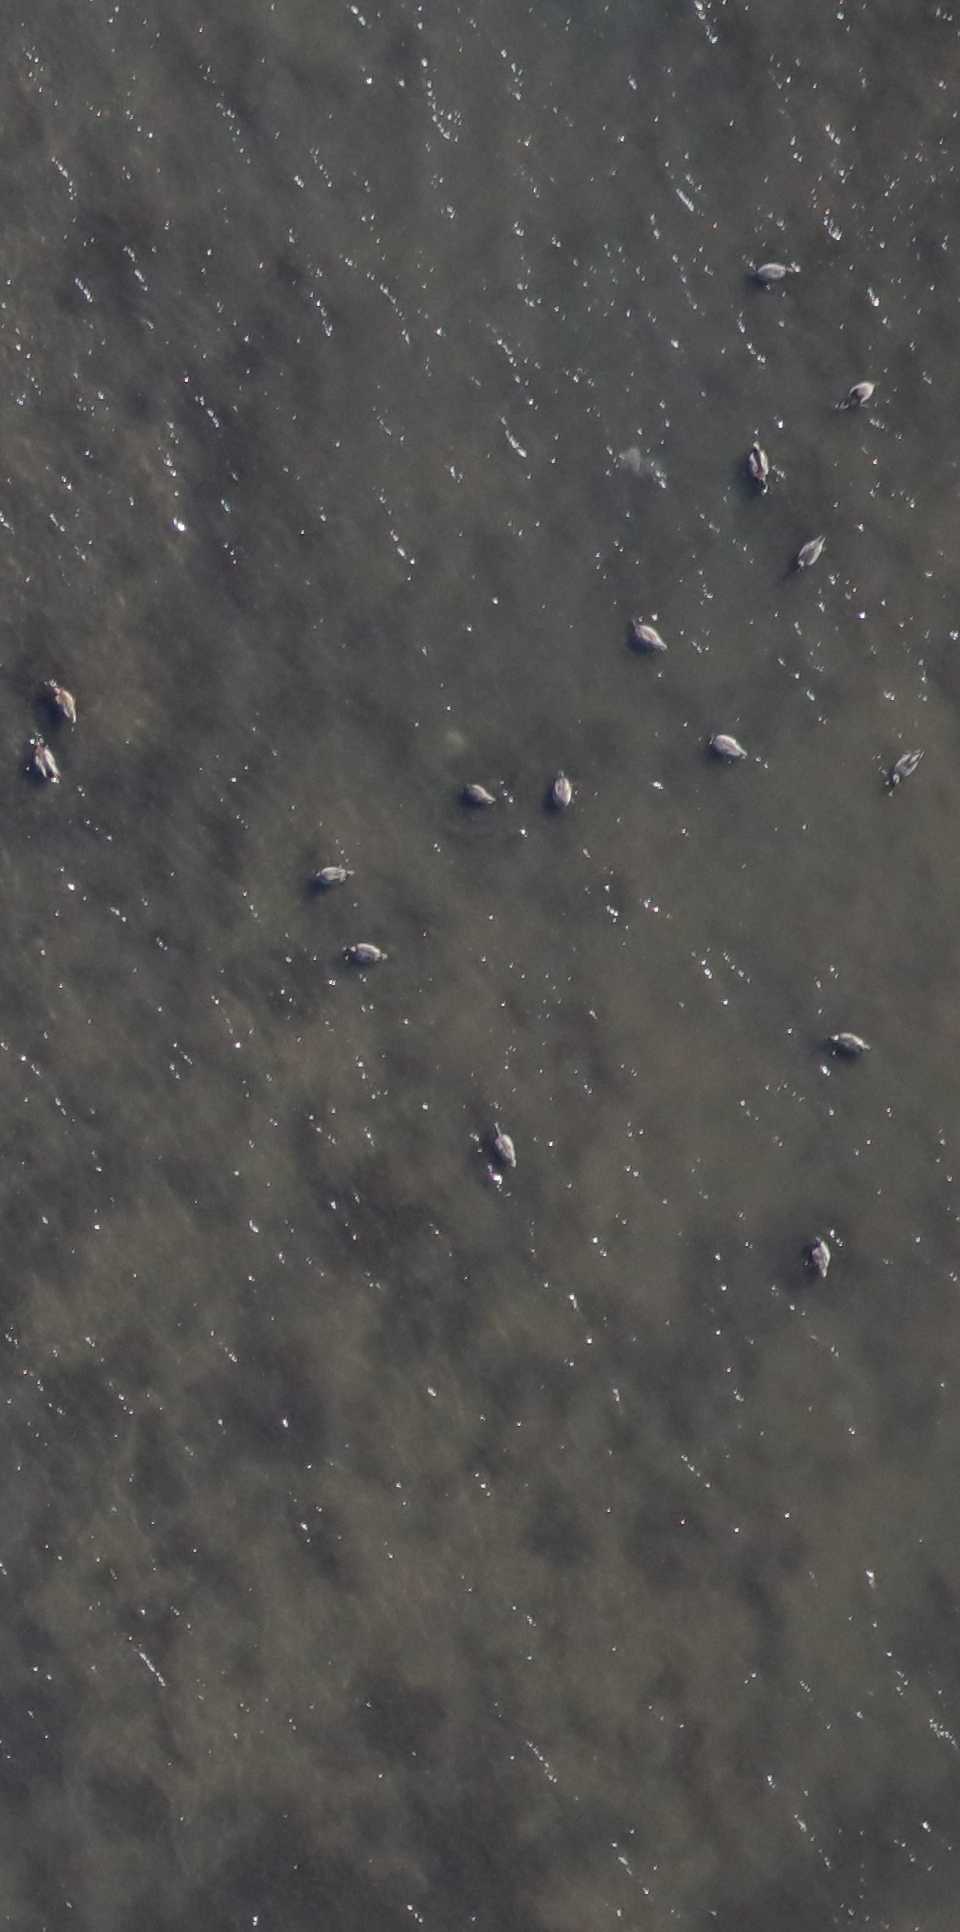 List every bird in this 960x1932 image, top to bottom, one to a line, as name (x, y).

other bird (772, 268)
other bird (857, 389)
other bird (756, 463)
other bird (810, 556)
other bird (648, 634)
other bird (66, 702)
other bird (724, 747)
other bird (46, 765)
other bird (905, 765)
other bird (562, 791)
other bird (478, 796)
other bird (329, 874)
other bird (361, 951)
other bird (848, 1043)
other bird (506, 1147)
other bird (821, 1254)